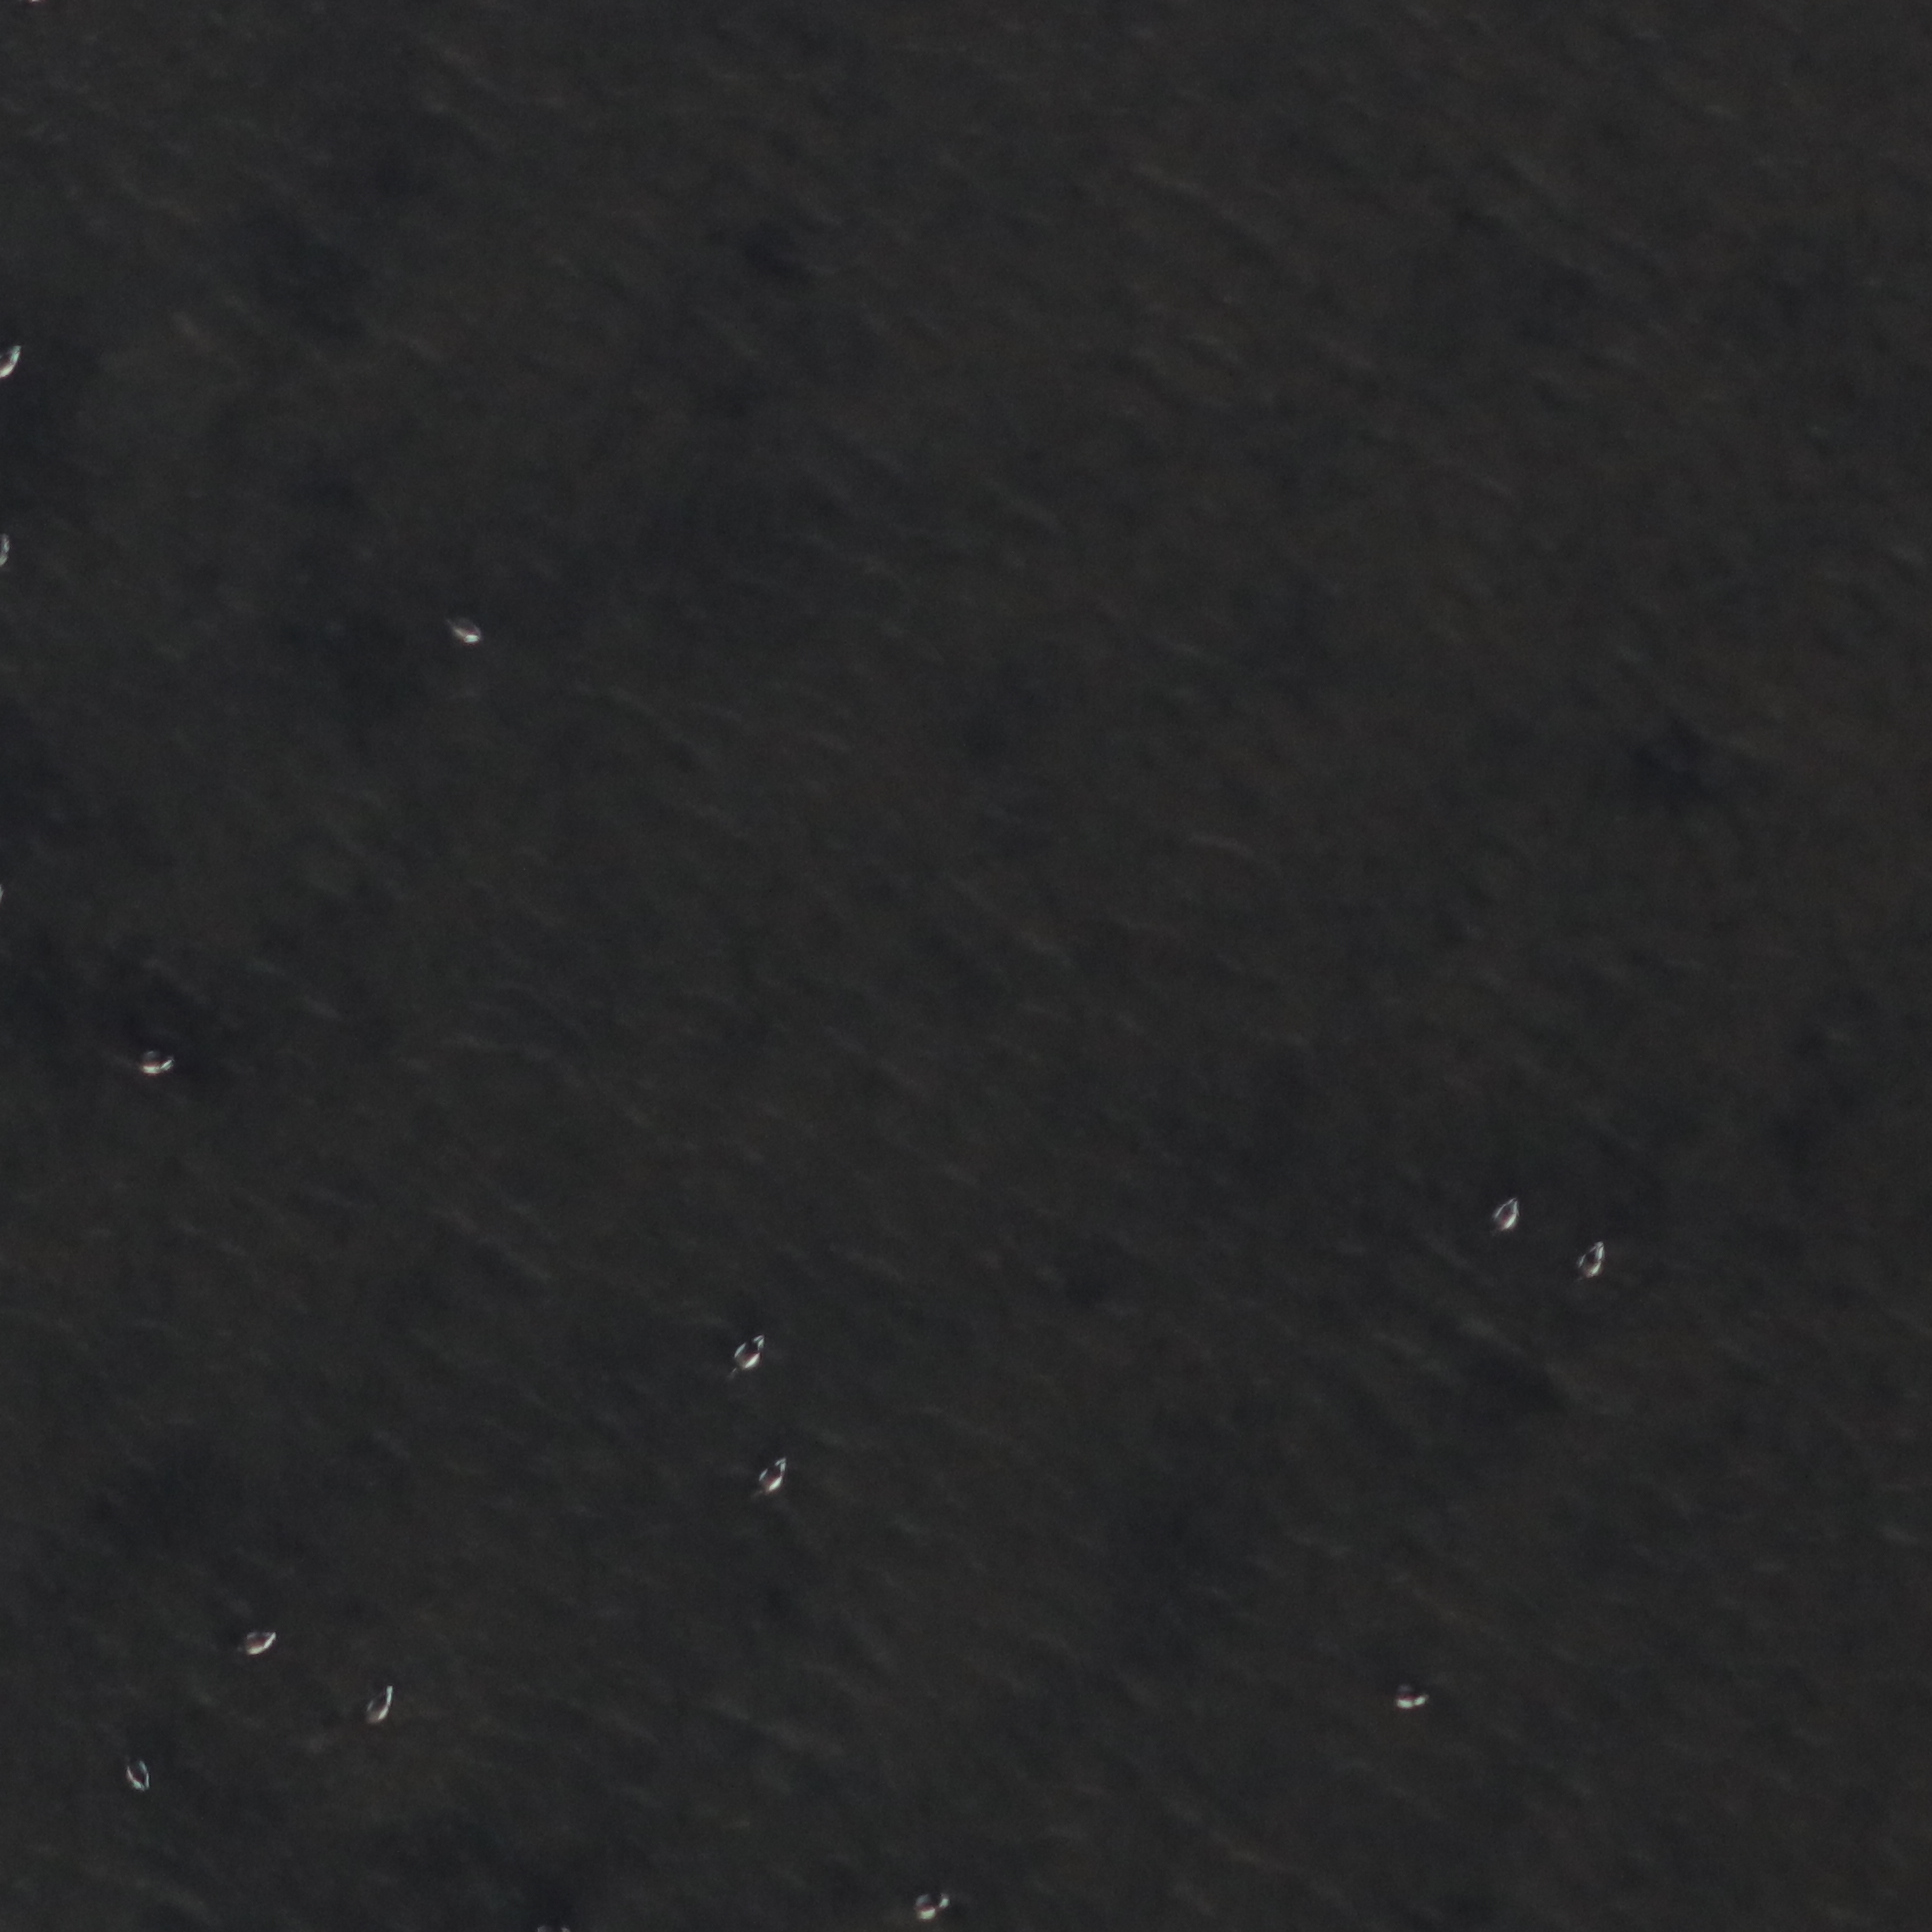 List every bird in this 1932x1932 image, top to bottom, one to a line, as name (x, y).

brant (3, 364)
brant (475, 628)
brant (153, 1062)
brant (1505, 1217)
brant (1590, 1263)
brant (747, 1356)
brant (768, 1479)
brant (256, 1643)
brant (1408, 1700)
brant (379, 1706)
brant (137, 1772)
brant (929, 1907)